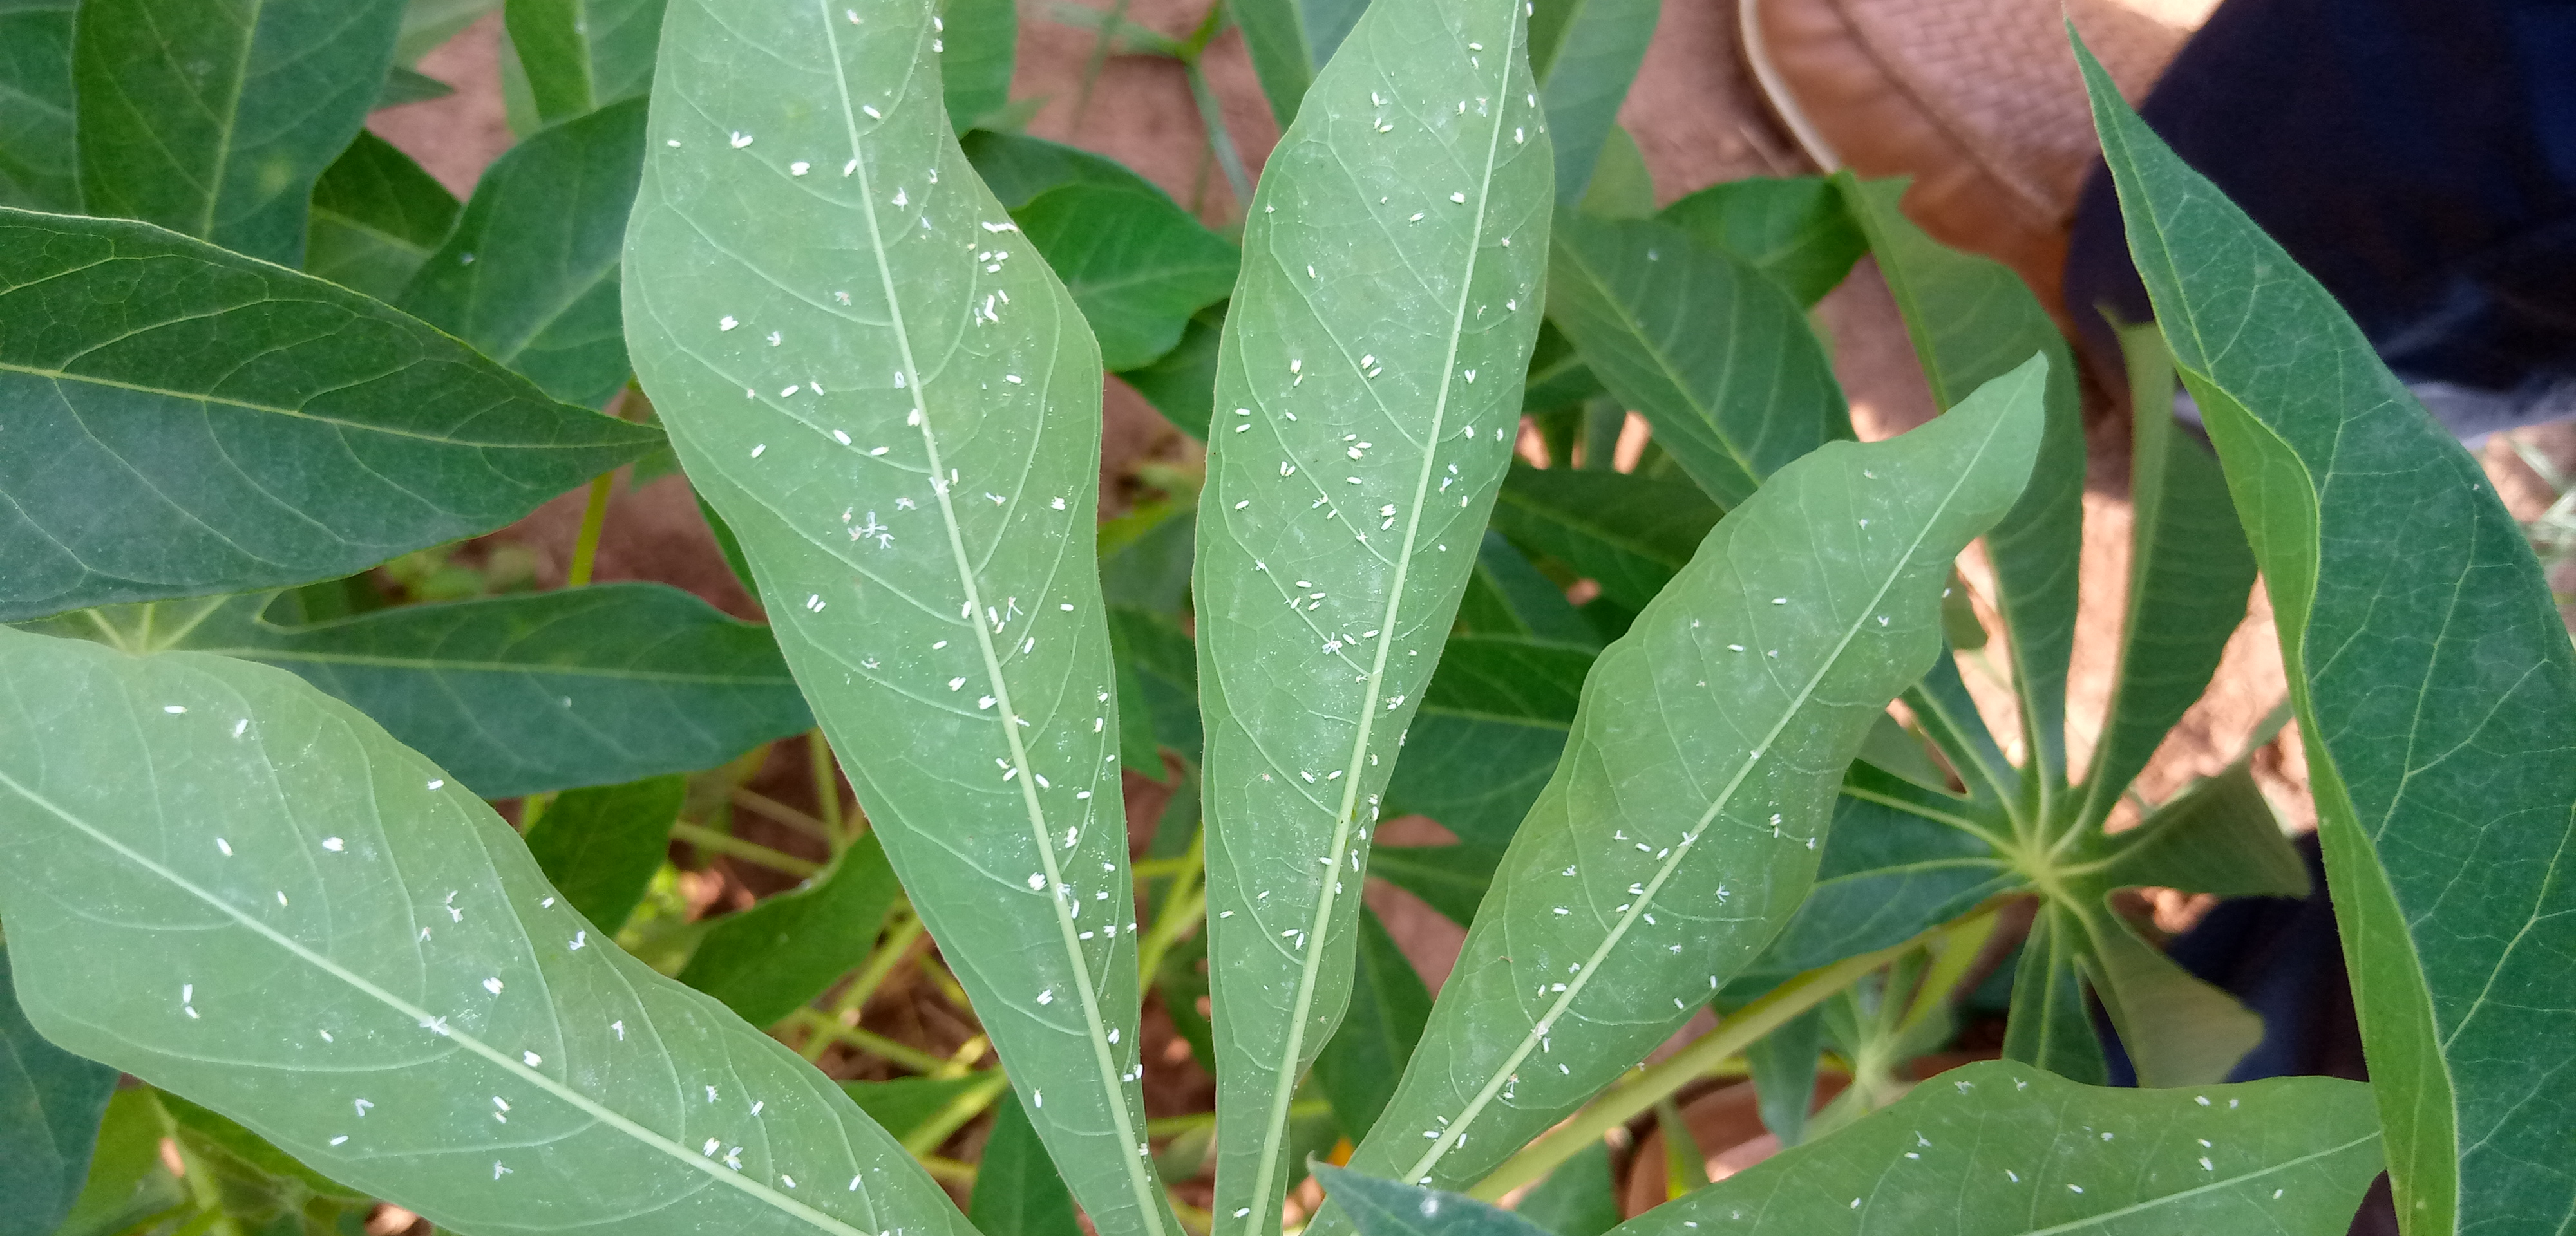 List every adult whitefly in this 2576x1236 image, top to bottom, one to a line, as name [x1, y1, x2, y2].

whitefly [1525, 3, 1535, 18]
whitefly [933, 15, 945, 33]
whitefly [934, 37, 943, 45]
whitefly [1464, 41, 1484, 51]
whitefly [932, 45, 945, 55]
whitefly [1470, 54, 1480, 70]
whitefly [1369, 89, 1381, 109]
whitefly [1526, 92, 1537, 109]
whitefly [1456, 99, 1467, 117]
whitefly [860, 104, 882, 122]
whitefly [1373, 117, 1383, 130]
whitefly [1379, 123, 1395, 134]
whitefly [1512, 127, 1525, 146]
whitefly [730, 129, 741, 146]
whitefly [735, 135, 755, 149]
whitefly [666, 138, 682, 149]
whitefly [842, 158, 858, 178]
whitefly [790, 160, 811, 169]
whitefly [926, 167, 941, 187]
whitefly [791, 169, 809, 176]
whitefly [889, 183, 910, 214]
whitefly [1453, 190, 1465, 198]
whitefly [1449, 194, 1465, 204]
whitefly [1264, 203, 1276, 214]
whitefly [1408, 210, 1426, 225]
whitefly [981, 220, 997, 235]
whitefly [1006, 221, 1019, 234]
whitefly [996, 223, 1007, 232]
whitefly [1500, 235, 1512, 249]
whitefly [975, 248, 992, 263]
whitefly [994, 250, 1010, 263]
whitefly [985, 263, 1003, 275]
whitefly [1306, 263, 1318, 280]
whitefly [996, 288, 1013, 305]
whitefly [832, 290, 854, 308]
whitefly [983, 294, 996, 310]
whitefly [1504, 297, 1519, 315]
whitefly [972, 305, 984, 330]
whitefly [983, 310, 999, 324]
whitefly [719, 315, 734, 325]
whitefly [721, 319, 739, 332]
whitefly [764, 329, 783, 350]
whitefly [1361, 353, 1372, 365]
whitefly [1363, 357, 1376, 370]
whitefly [1289, 359, 1296, 373]
whitefly [1294, 359, 1302, 374]
whitefly [1368, 366, 1384, 380]
whitefly [1471, 368, 1477, 381]
whitefly [893, 369, 907, 391]
whitefly [1464, 370, 1472, 384]
whitefly [1004, 372, 1023, 386]
whitefly [1293, 373, 1303, 388]
whitefly [810, 380, 826, 397]
whitefly [776, 382, 800, 401]
whitefly [1234, 406, 1251, 417]
whitefly [904, 407, 925, 430]
whitefly [1283, 409, 1298, 423]
whitefly [1234, 422, 1253, 435]
whitefly [1463, 424, 1477, 440]
whitefly [1493, 425, 1504, 445]
whitefly [831, 428, 855, 447]
whitefly [1342, 430, 1357, 441]
whitefly [1354, 440, 1373, 449]
whitefly [749, 442, 768, 459]
whitefly [869, 445, 894, 456]
whitefly [1348, 445, 1363, 458]
whitefly [1346, 450, 1359, 460]
whitefly [1279, 460, 1288, 478]
whitefly [1447, 462, 1460, 477]
whitefly [1285, 465, 1296, 478]
whitefly [951, 467, 960, 487]
whitefly [925, 474, 952, 496]
whitefly [1343, 476, 1363, 486]
whitefly [1438, 477, 1455, 495]
whitefly [1310, 489, 1331, 510]
whitefly [983, 490, 1009, 510]
whitefly [1052, 494, 1066, 504]
whitefly [1460, 494, 1470, 510]
whitefly [893, 495, 918, 513]
whitefly [1233, 499, 1250, 511]
whitefly [1050, 502, 1066, 512]
whitefly [1380, 502, 1396, 510]
whitefly [1326, 507, 1339, 522]
whitefly [1381, 507, 1397, 517]
whitefly [863, 510, 891, 536]
whitefly [1380, 516, 1396, 532]
whitefly [846, 524, 864, 542]
whitefly [1354, 525, 1370, 545]
whitefly [876, 531, 896, 551]
whitefly [1435, 541, 1449, 554]
whitefly [1251, 557, 1270, 574]
whitefly [1294, 578, 1314, 589]
whitefly [1940, 586, 1952, 600]
whitefly [1309, 591, 1327, 599]
whitefly [806, 593, 819, 611]
whitefly [1770, 593, 1790, 608]
whitefly [1005, 594, 1027, 624]
whitefly [1289, 595, 1302, 612]
whitefly [959, 597, 973, 622]
whitefly [813, 599, 826, 614]
whitefly [1306, 600, 1321, 612]
whitefly [1059, 601, 1075, 613]
whitefly [985, 603, 999, 626]
whitefly [1872, 613, 1892, 630]
whitefly [1690, 618, 1703, 630]
whitefly [992, 620, 1006, 637]
whitefly [1361, 628, 1381, 639]
whitefly [1319, 630, 1342, 656]
whitefly [1341, 633, 1358, 646]
whitefly [1023, 635, 1036, 658]
whitefly [931, 637, 949, 651]
whitefly [1724, 642, 1744, 654]
whitefly [1766, 646, 1782, 660]
whitefly [1406, 648, 1419, 659]
whitefly [1354, 671, 1370, 687]
whitefly [948, 675, 960, 687]
whitefly [952, 675, 966, 693]
whitefly [1096, 691, 1110, 703]
whitefly [1396, 693, 1405, 706]
whitefly [980, 695, 994, 706]
whitefly [979, 697, 998, 711]
whitefly [1385, 702, 1397, 711]
whitefly [161, 704, 188, 715]
whitefly [232, 715, 252, 738]
whitefly [1092, 715, 1106, 736]
whitefly [1368, 751, 1381, 768]
whitefly [1103, 753, 1117, 764]
whitefly [994, 756, 1010, 770]
whitefly [1002, 766, 1018, 783]
whitefly [1299, 767, 1315, 785]
whitefly [1326, 767, 1343, 782]
whitefly [1033, 772, 1052, 790]
whitefly [424, 778, 448, 792]
whitefly [1074, 789, 1094, 801]
whitefly [1367, 796, 1379, 805]
whitefly [1371, 805, 1380, 822]
whitefly [1767, 811, 1781, 822]
whitefly [1770, 818, 1782, 826]
whitefly [1067, 825, 1078, 841]
whitefly [1772, 825, 1780, 840]
whitefly [1358, 825, 1368, 842]
whitefly [1611, 827, 1630, 842]
whitefly [1674, 829, 1700, 848]
whitefly [214, 834, 236, 859]
whitefly [1803, 834, 1815, 852]
whitefly [327, 836, 344, 845]
whitefly [1065, 838, 1077, 848]
whitefly [321, 839, 344, 852]
whitefly [1634, 841, 1652, 853]
whitefly [1655, 847, 1669, 862]
whitefly [1349, 848, 1361, 874]
whitefly [1317, 855, 1334, 866]
whitefly [1102, 861, 1117, 874]
whitefly [1560, 862, 1580, 879]
whitefly [1028, 870, 1040, 884]
whitefly [1030, 874, 1045, 888]
whitefly [1713, 879, 1730, 904]
whitefly [1034, 881, 1050, 891]
whitefly [1055, 881, 1072, 902]
whitefly [1629, 881, 1642, 888]
whitefly [1336, 881, 1342, 888]
whitefly [443, 887, 460, 903]
whitefly [1334, 887, 1343, 896]
whitefly [1256, 888, 1271, 901]
whitefly [275, 888, 292, 909]
whitefly [1626, 888, 1644, 895]
whitefly [1094, 890, 1110, 901]
whitefly [540, 894, 556, 909]
whitefly [1070, 897, 1083, 919]
whitefly [1613, 902, 1631, 914]
whitefly [445, 903, 465, 924]
whitefly [1552, 905, 1570, 917]
whitefly [1217, 908, 1236, 920]
whitefly [1642, 912, 1657, 928]
whitefly [1126, 921, 1138, 934]
whitefly [418, 922, 434, 946]
whitefly [1102, 924, 1117, 933]
whitefly [565, 928, 589, 951]
whitefly [1279, 928, 1300, 939]
whitefly [1076, 930, 1095, 941]
whitefly [1106, 932, 1116, 939]
whitefly [1295, 932, 1305, 952]
whitefly [1667, 942, 1685, 958]
whitefly [1566, 960, 1583, 975]
whitefly [1708, 973, 1719, 991]
whitefly [489, 977, 505, 988]
whitefly [482, 979, 501, 995]
whitefly [180, 981, 196, 1004]
whitefly [1551, 981, 1566, 986]
whitefly [1536, 982, 1547, 1000]
whitefly [1551, 986, 1567, 993]
whitefly [1036, 988, 1053, 1002]
whitefly [1041, 995, 1053, 1008]
whitefly [1671, 995, 1685, 1011]
whitefly [183, 1004, 202, 1022]
whitefly [419, 1013, 450, 1038]
whitefly [609, 1017, 628, 1042]
whitefly [318, 1026, 336, 1044]
whitefly [1108, 1027, 1121, 1045]
whitefly [1113, 1034, 1121, 1046]
whitefly [1540, 1035, 1553, 1055]
whitefly [522, 1049, 544, 1064]
whitefly [523, 1056, 538, 1068]
whitefly [1557, 1061, 1570, 1076]
whitefly [1135, 1062, 1144, 1080]
whitefly [1122, 1072, 1135, 1083]
whitefly [1504, 1072, 1523, 1089]
whitefly [2012, 1075, 2031, 1092]
whitefly [703, 1082, 724, 1105]
whitefly [1031, 1084, 1044, 1109]
whitefly [1501, 1091, 1516, 1101]
whitefly [492, 1094, 514, 1112]
whitefly [2193, 1094, 2210, 1107]
whitefly [354, 1095, 377, 1118]
whitefly [746, 1097, 768, 1118]
whitefly [2226, 1097, 2239, 1109]
whitefly [491, 1110, 510, 1125]
whitefly [1435, 1113, 1450, 1127]
whitefly [1911, 1127, 1933, 1148]
whitefly [1422, 1128, 1441, 1139]
whitefly [1455, 1130, 1468, 1150]
whitefly [2099, 1130, 2115, 1141]
whitefly [328, 1134, 352, 1148]
whitefly [703, 1136, 715, 1150]
whitefly [2196, 1136, 2213, 1149]
whitefly [707, 1139, 721, 1157]
whitefly [722, 1141, 746, 1175]
whitefly [1140, 1142, 1148, 1149]
whitefly [1138, 1148, 1150, 1157]
whitefly [1902, 1150, 1921, 1161]
whitefly [2197, 1156, 2214, 1172]
whitefly [491, 1157, 516, 1181]
whitefly [2004, 1167, 2019, 1185]
whitefly [847, 1171, 865, 1193]
whitefly [778, 1172, 800, 1191]
whitefly [1146, 1174, 1152, 1183]
whitefly [1418, 1175, 1432, 1184]
whitefly [2066, 1181, 2084, 1194]
whitefly [2268, 1185, 2285, 1201]
whitefly [1847, 1195, 1862, 1210]
whitefly [1229, 1204, 1251, 1219]
whitefly [1680, 1219, 1700, 1228]
whitefly [880, 1230, 892, 1236]